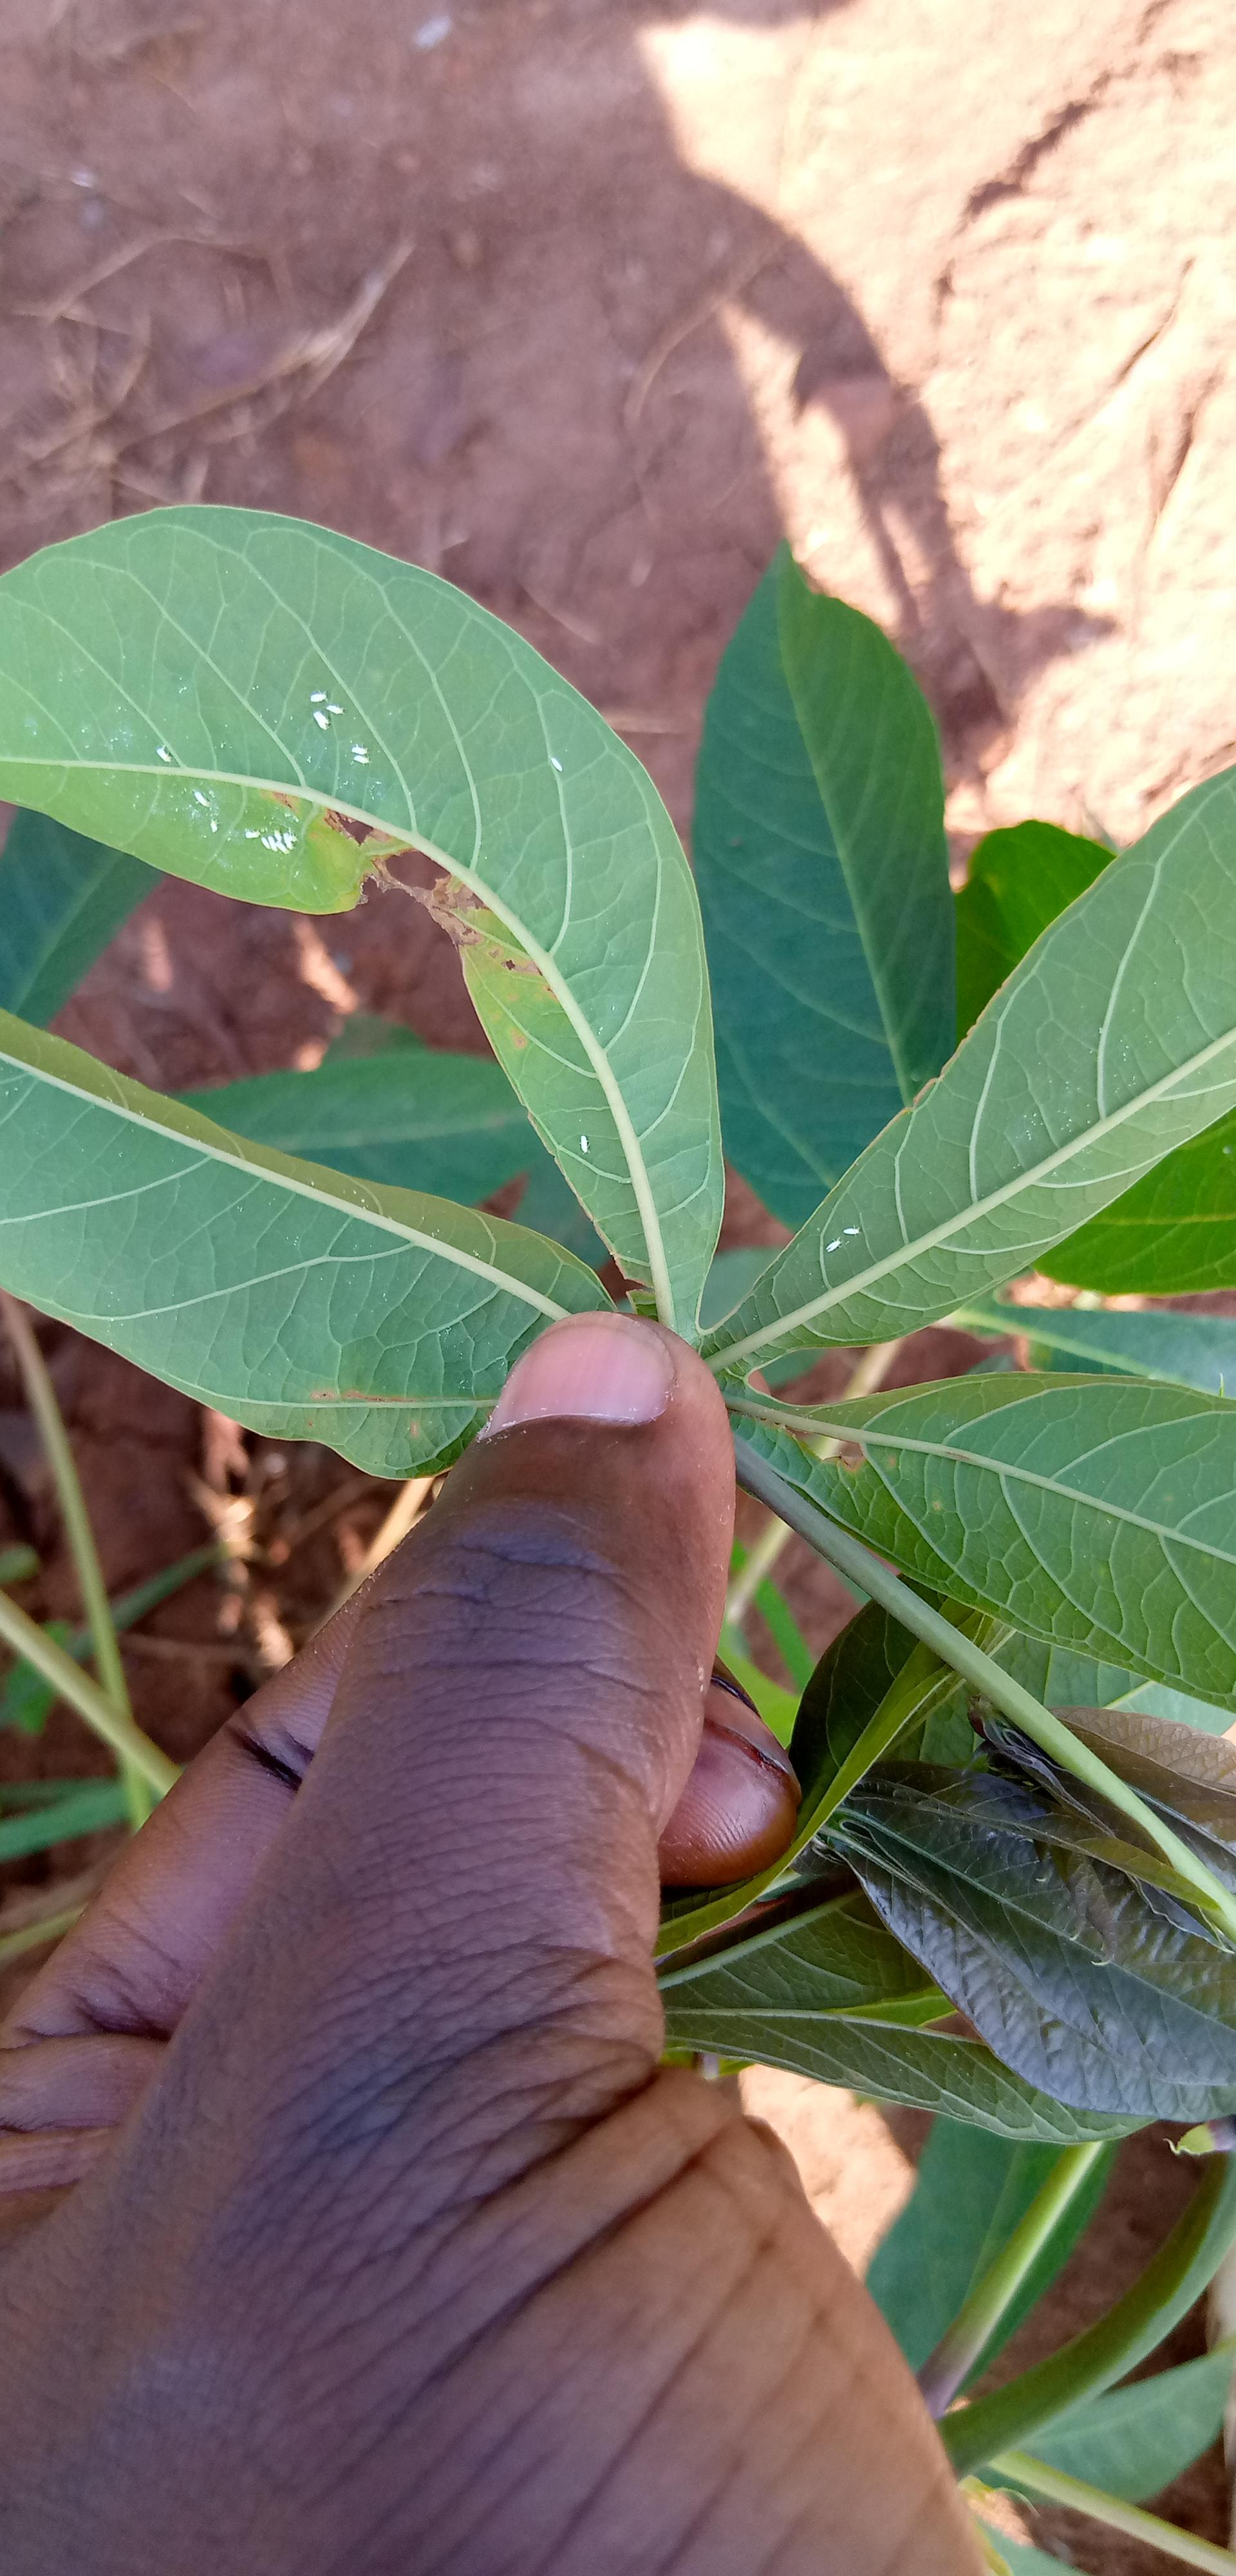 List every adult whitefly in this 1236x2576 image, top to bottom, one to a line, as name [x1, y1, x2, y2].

whitefly [308, 690, 328, 705]
whitefly [326, 700, 345, 715]
whitefly [313, 709, 331, 733]
whitefly [349, 743, 370, 755]
whitefly [154, 746, 173, 764]
whitefly [351, 753, 371, 767]
whitefly [548, 755, 565, 774]
whitefly [192, 789, 212, 810]
whitefly [207, 817, 223, 835]
whitefly [244, 828, 261, 840]
whitefly [283, 828, 301, 850]
whitefly [260, 834, 268, 849]
whitefly [268, 834, 277, 855]
whitefly [277, 840, 288, 854]
whitefly [578, 1132, 591, 1156]
whitefly [841, 1225, 862, 1237]
whitefly [824, 1237, 843, 1255]